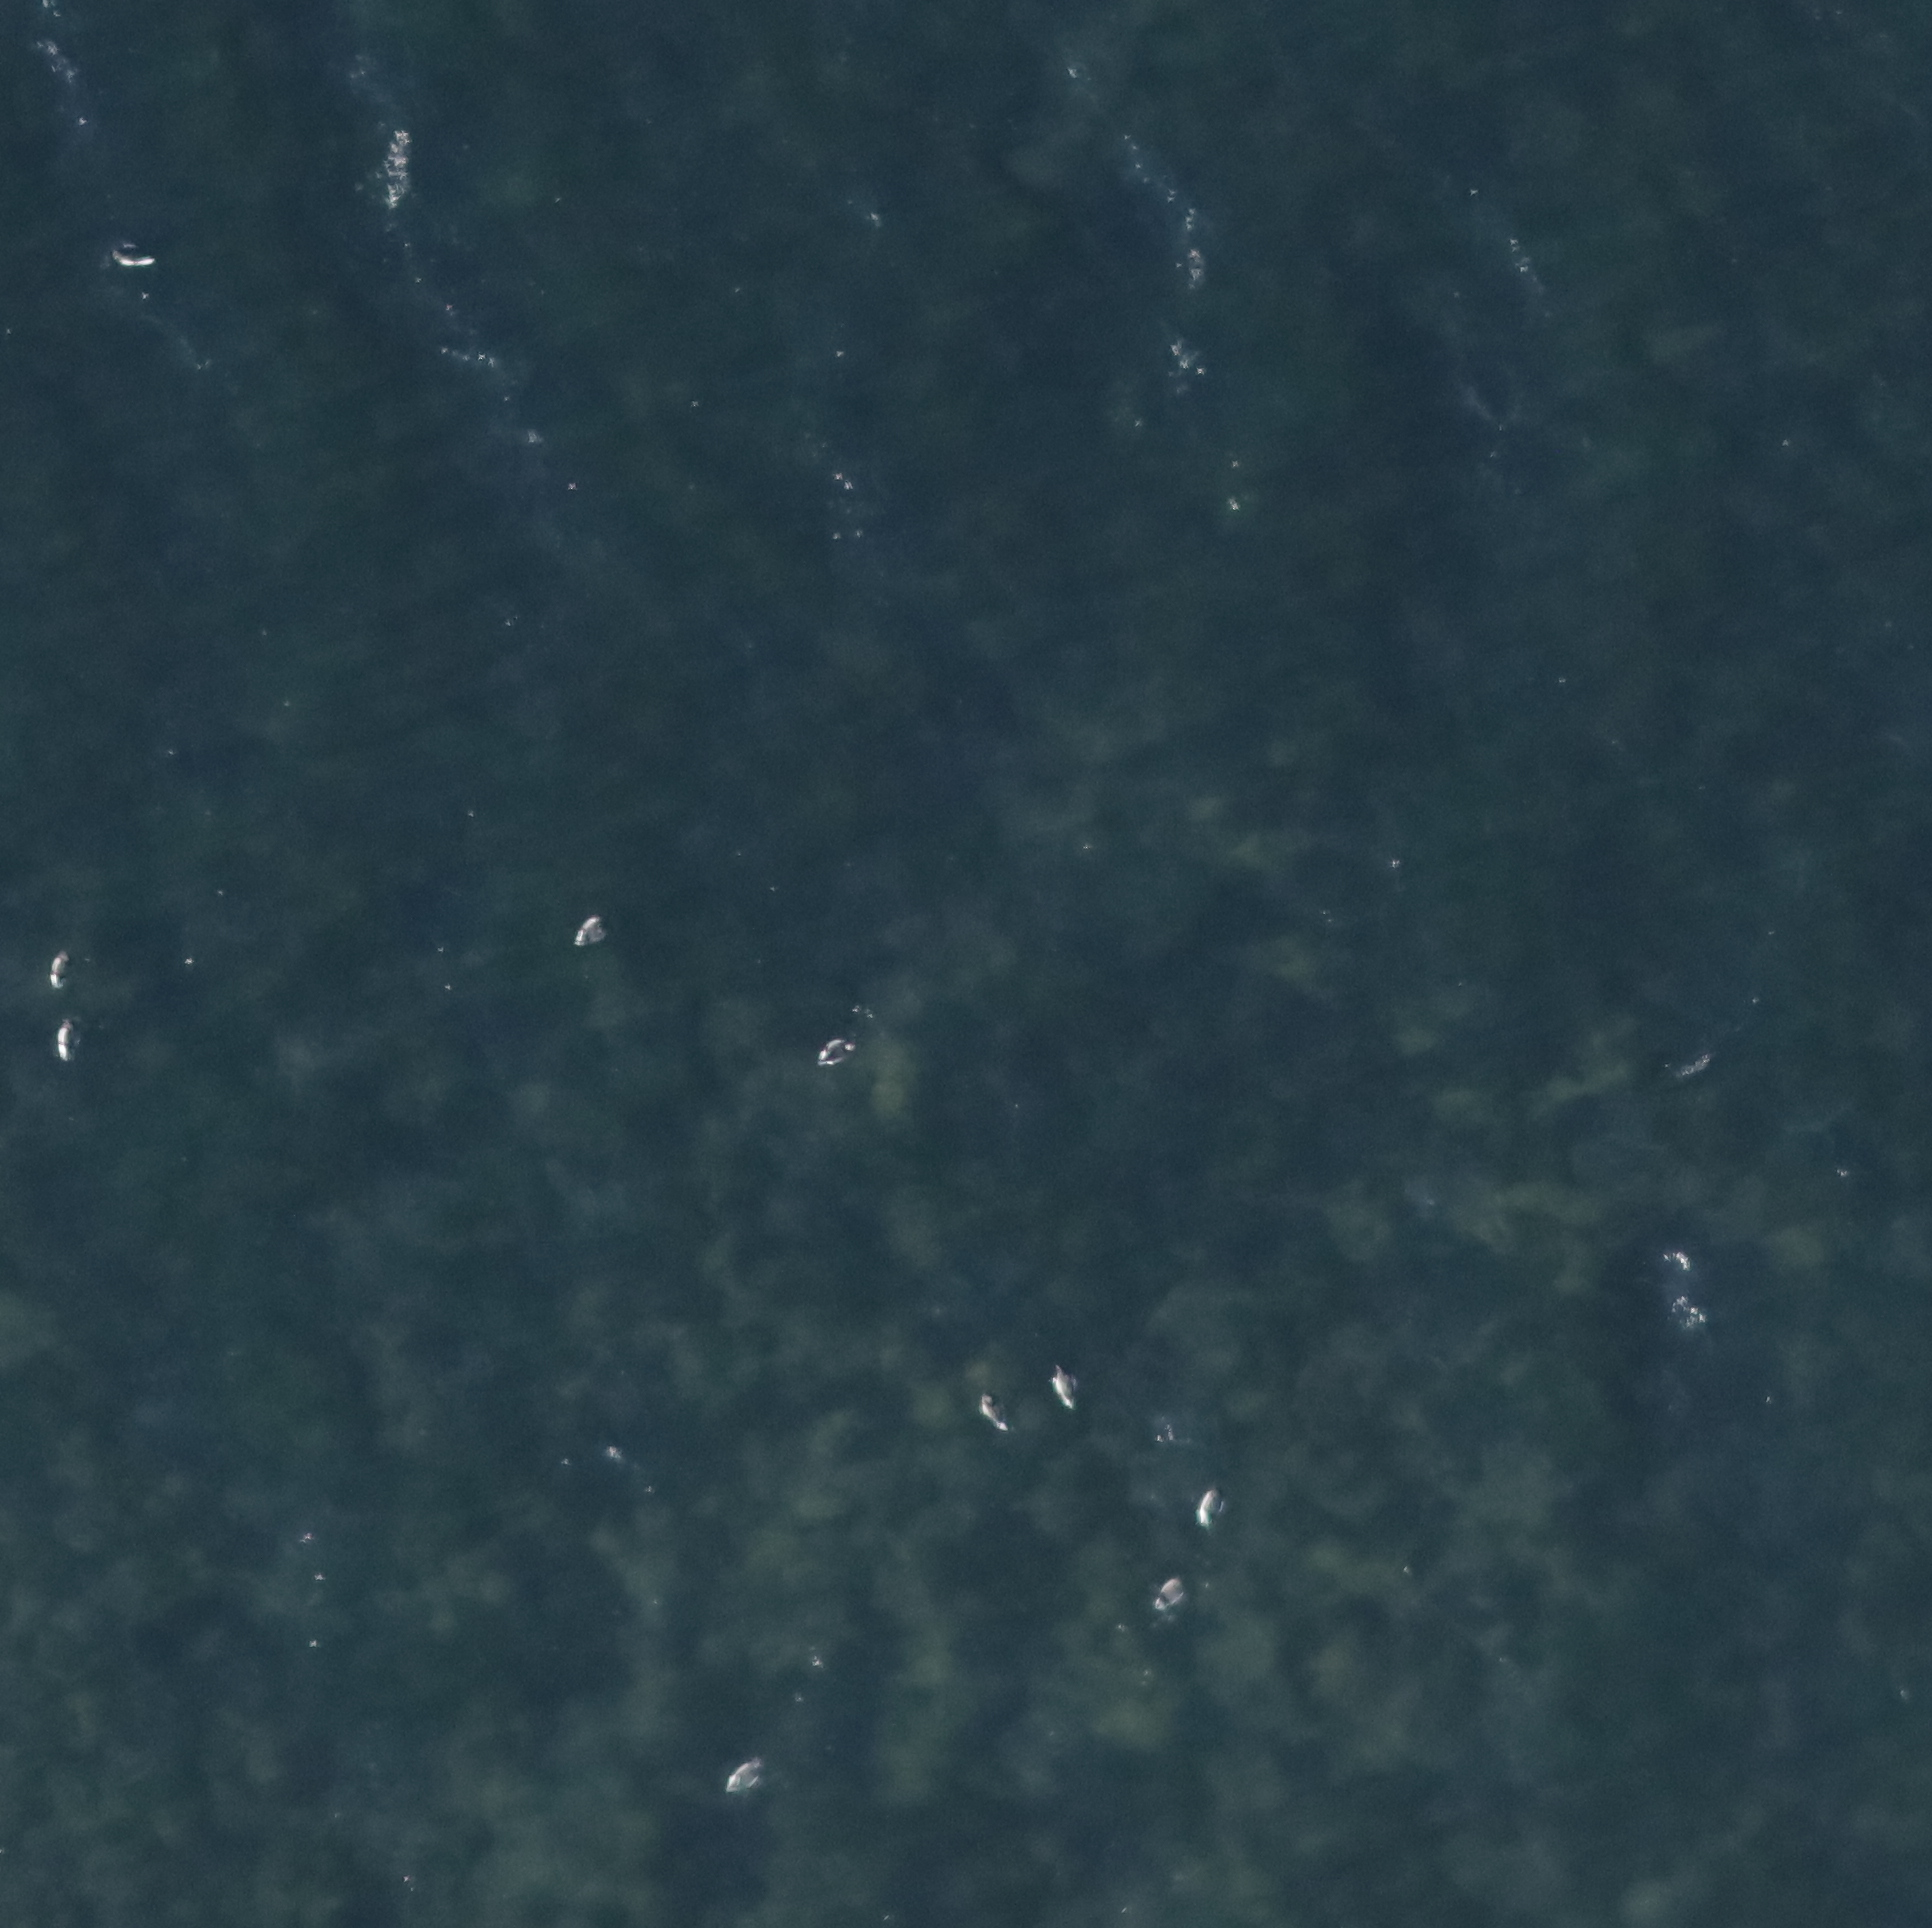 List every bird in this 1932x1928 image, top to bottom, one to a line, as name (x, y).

brant (135, 252)
brant (595, 929)
brant (64, 961)
brant (73, 1042)
brant (835, 1053)
brant (1066, 1386)
brant (997, 1415)
brant (1210, 1507)
brant (1172, 1594)
brant (745, 1776)